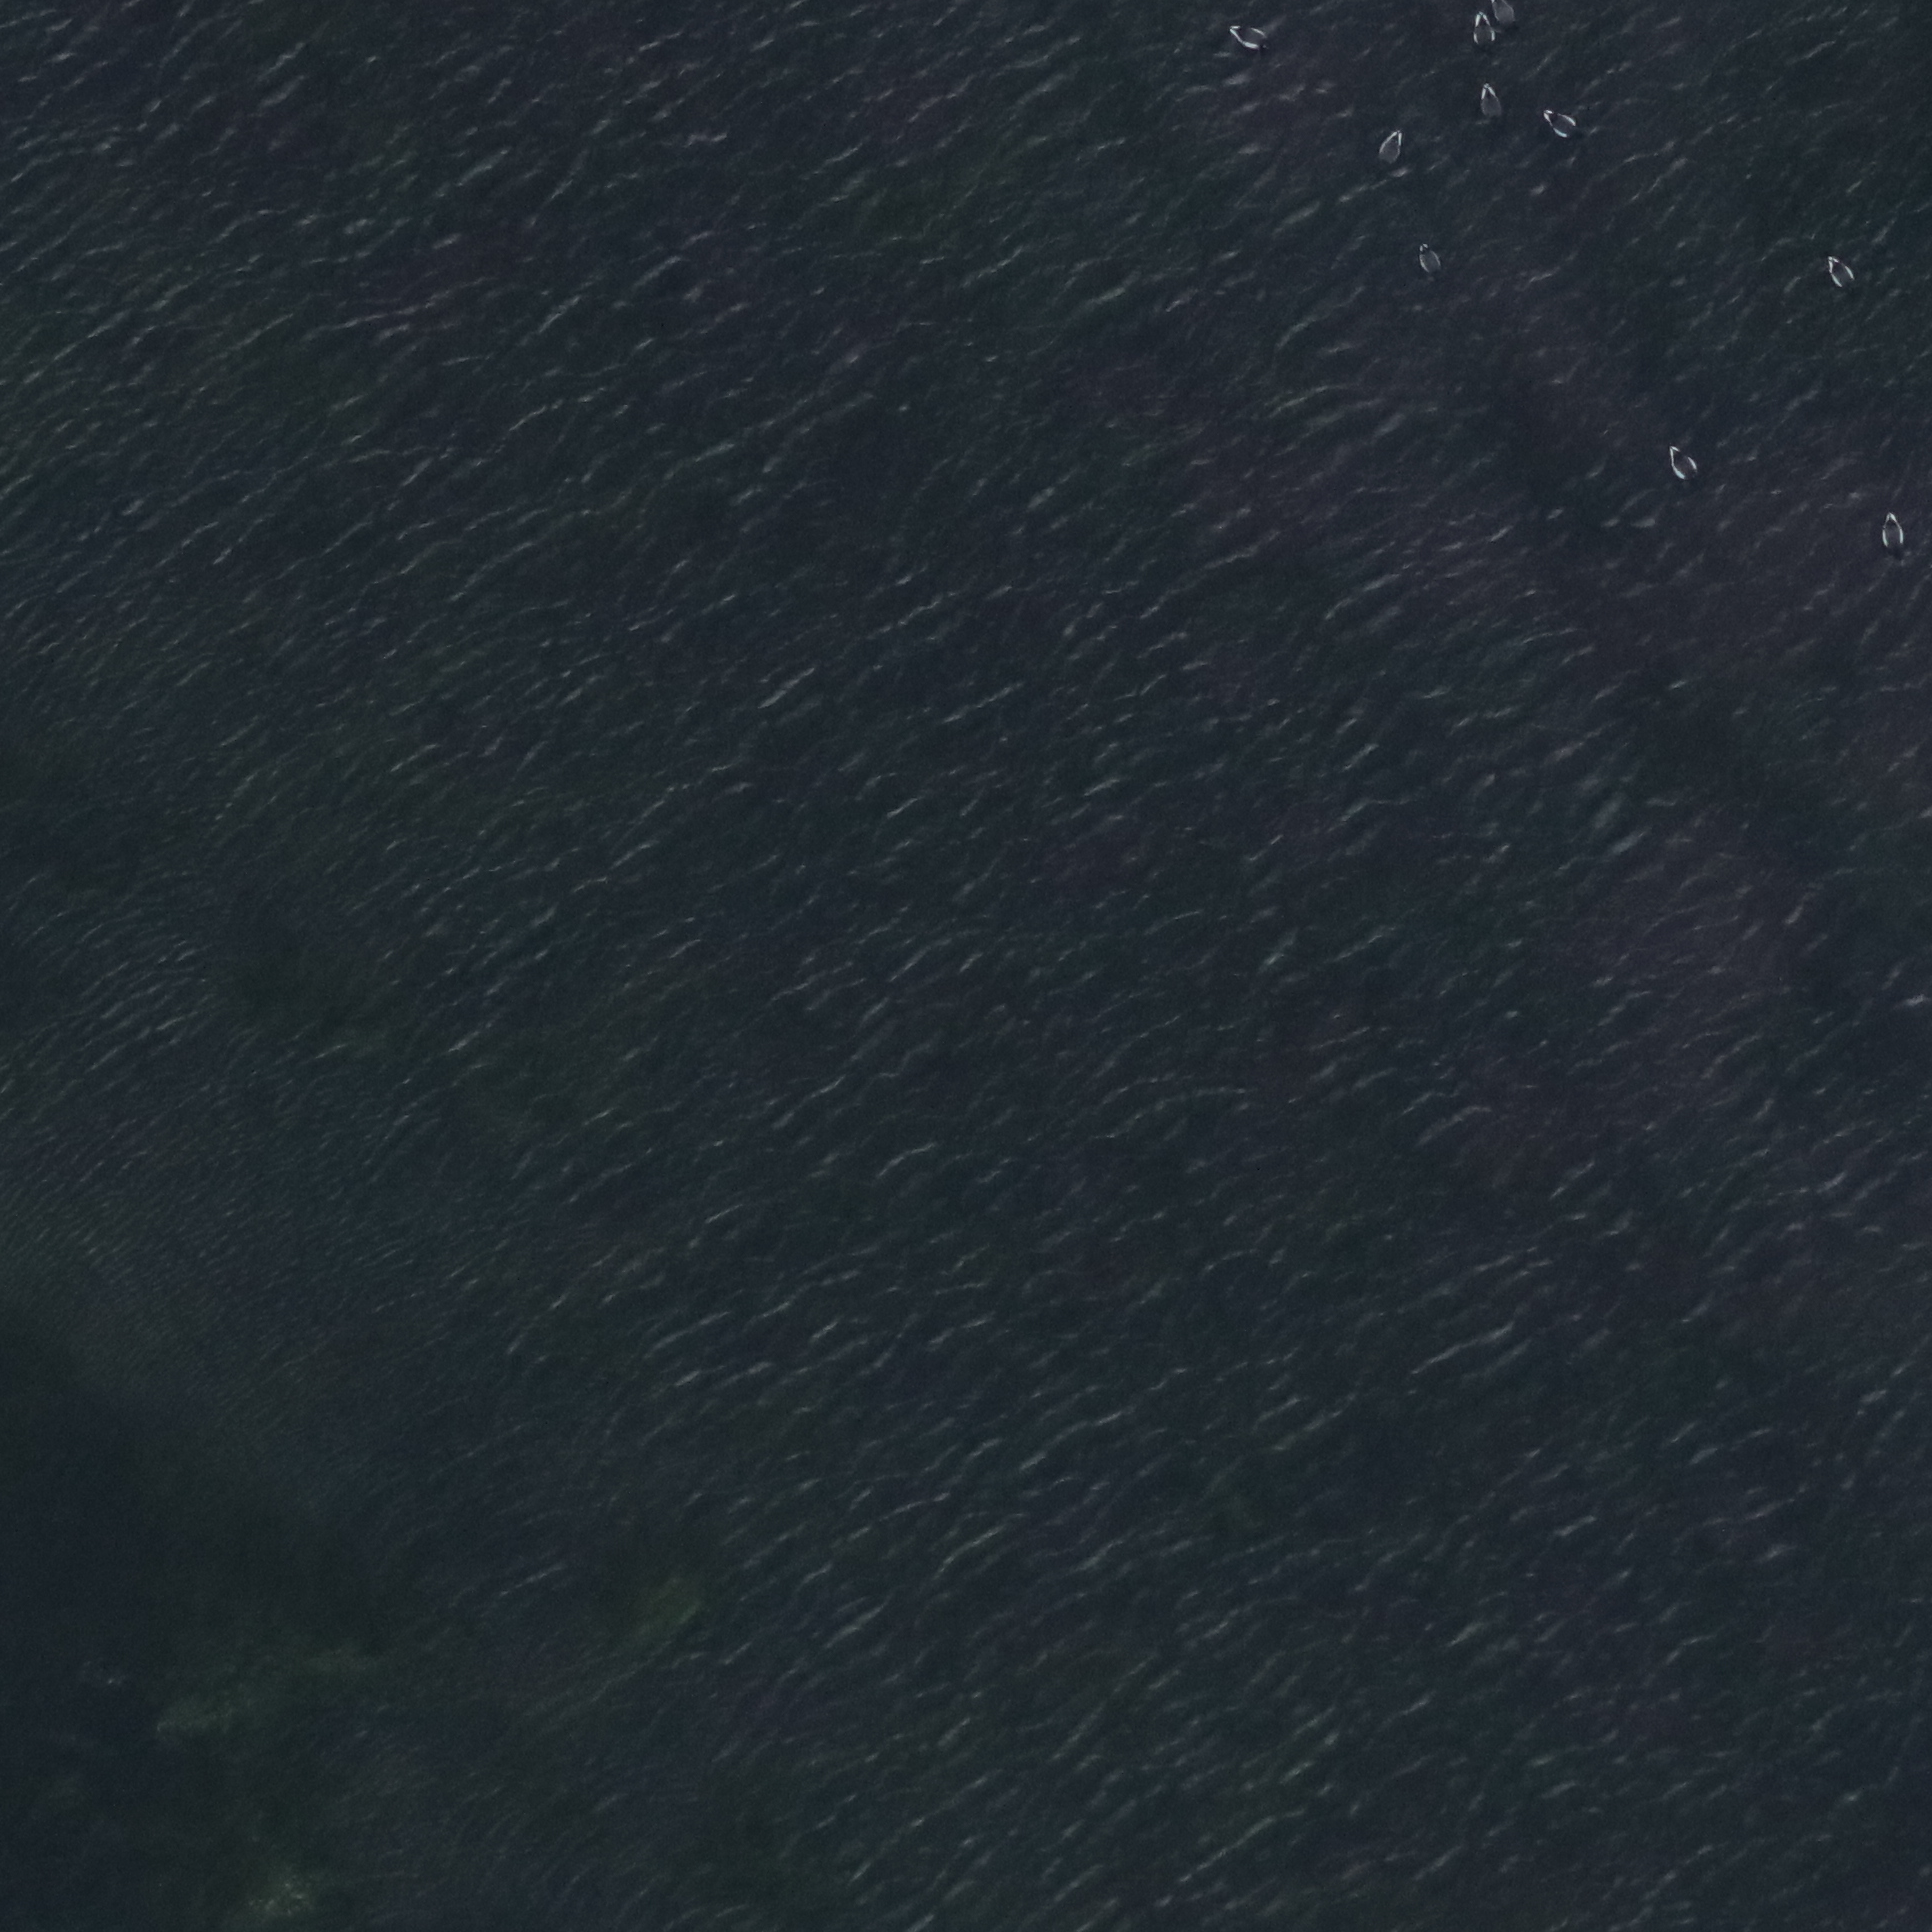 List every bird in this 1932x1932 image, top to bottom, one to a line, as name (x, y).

brant (1503, 13)
brant (1486, 29)
brant (1251, 38)
brant (1493, 105)
brant (1560, 125)
brant (1391, 150)
brant (1429, 262)
brant (1842, 274)
brant (1683, 464)
brant (1894, 535)